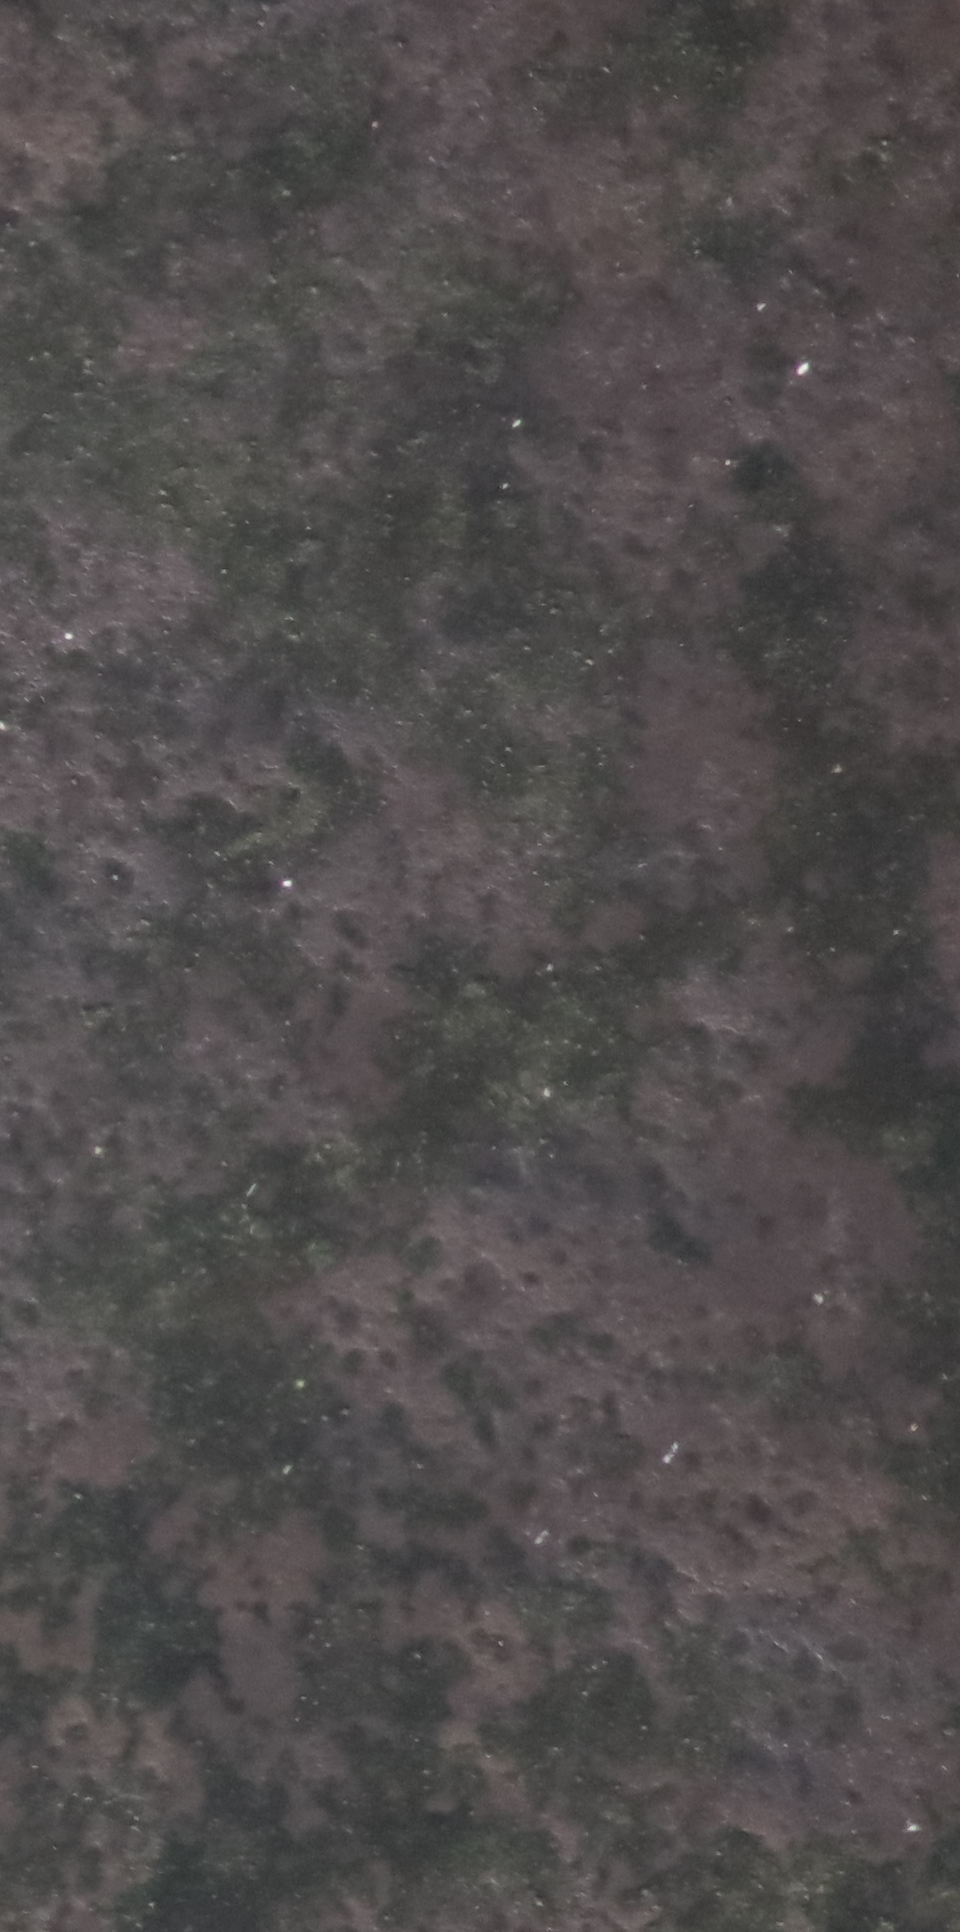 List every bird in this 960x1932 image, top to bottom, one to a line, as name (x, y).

None